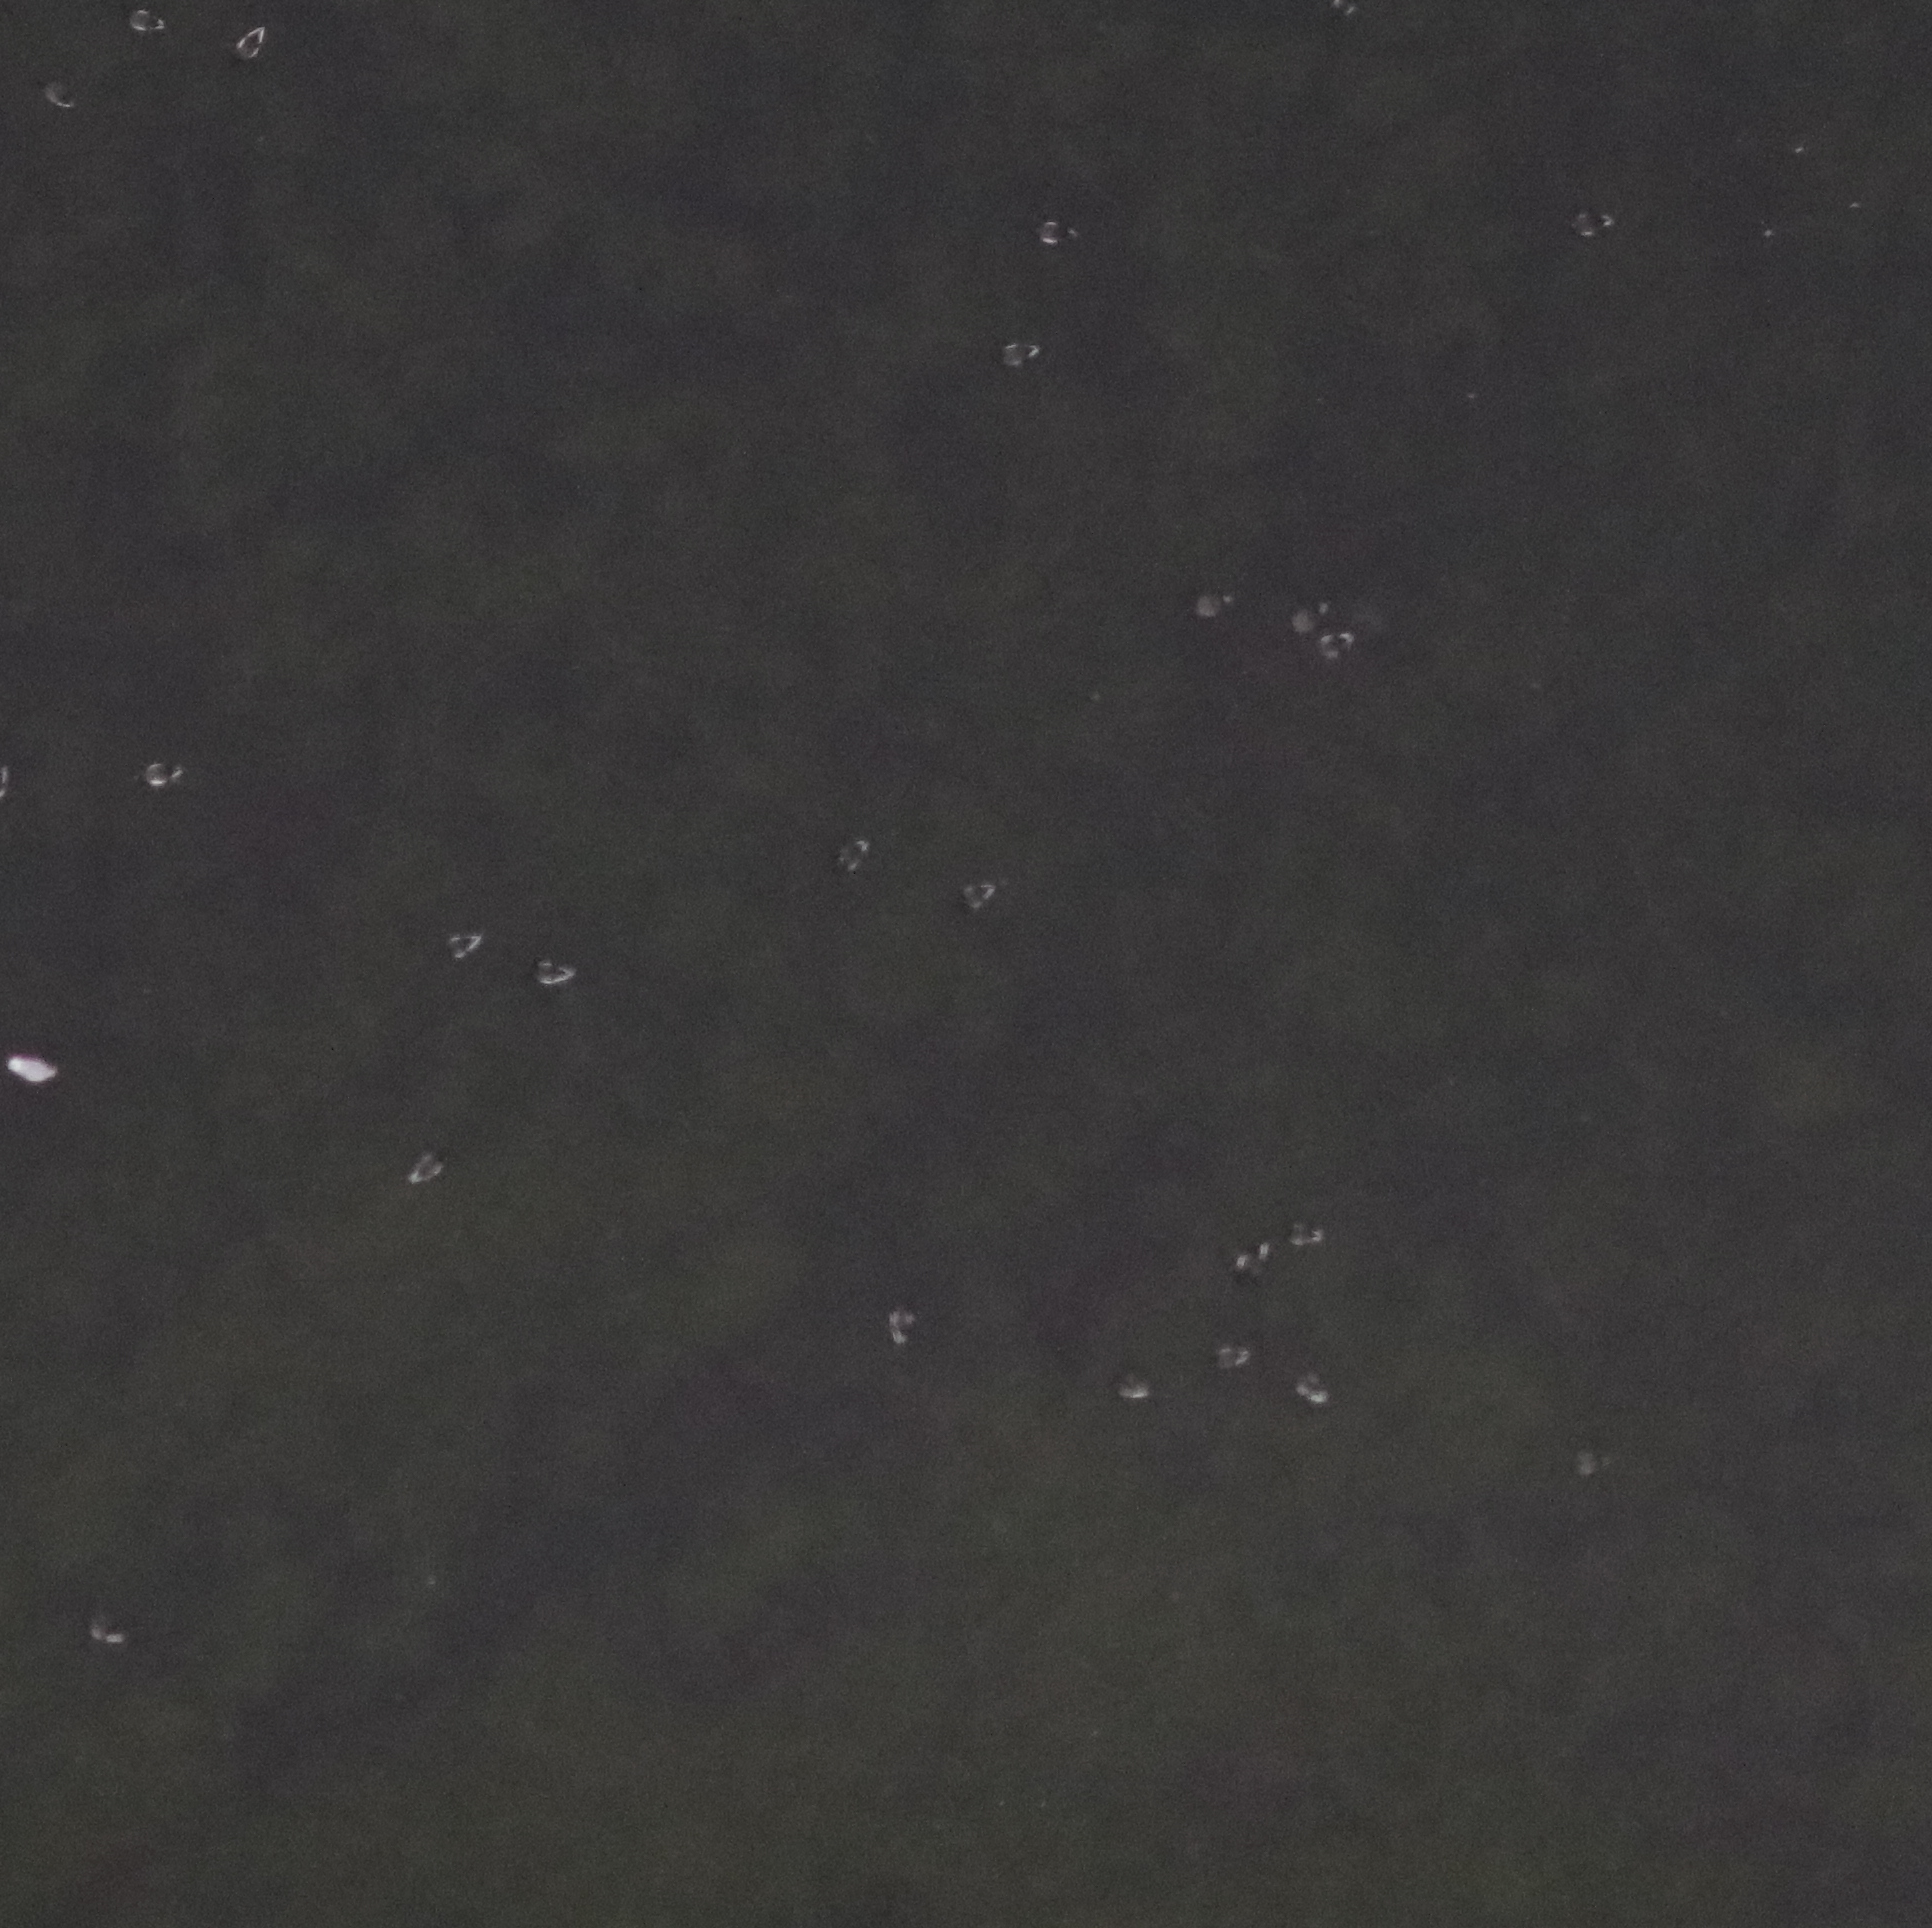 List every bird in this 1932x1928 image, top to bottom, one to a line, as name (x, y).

brant (1346, 6)
brant (143, 20)
brant (248, 43)
brant (60, 97)
brant (1588, 224)
brant (1052, 232)
brant (1018, 354)
brant (1212, 605)
brant (1308, 616)
brant (1335, 647)
brant (160, 773)
brant (848, 853)
brant (976, 895)
brant (460, 944)
brant (549, 972)
gull (33, 1068)
brant (426, 1166)
brant (1305, 1231)
brant (1255, 1264)
brant (899, 1328)
brant (1232, 1356)
brant (1133, 1385)
brant (1315, 1386)
brant (108, 1630)